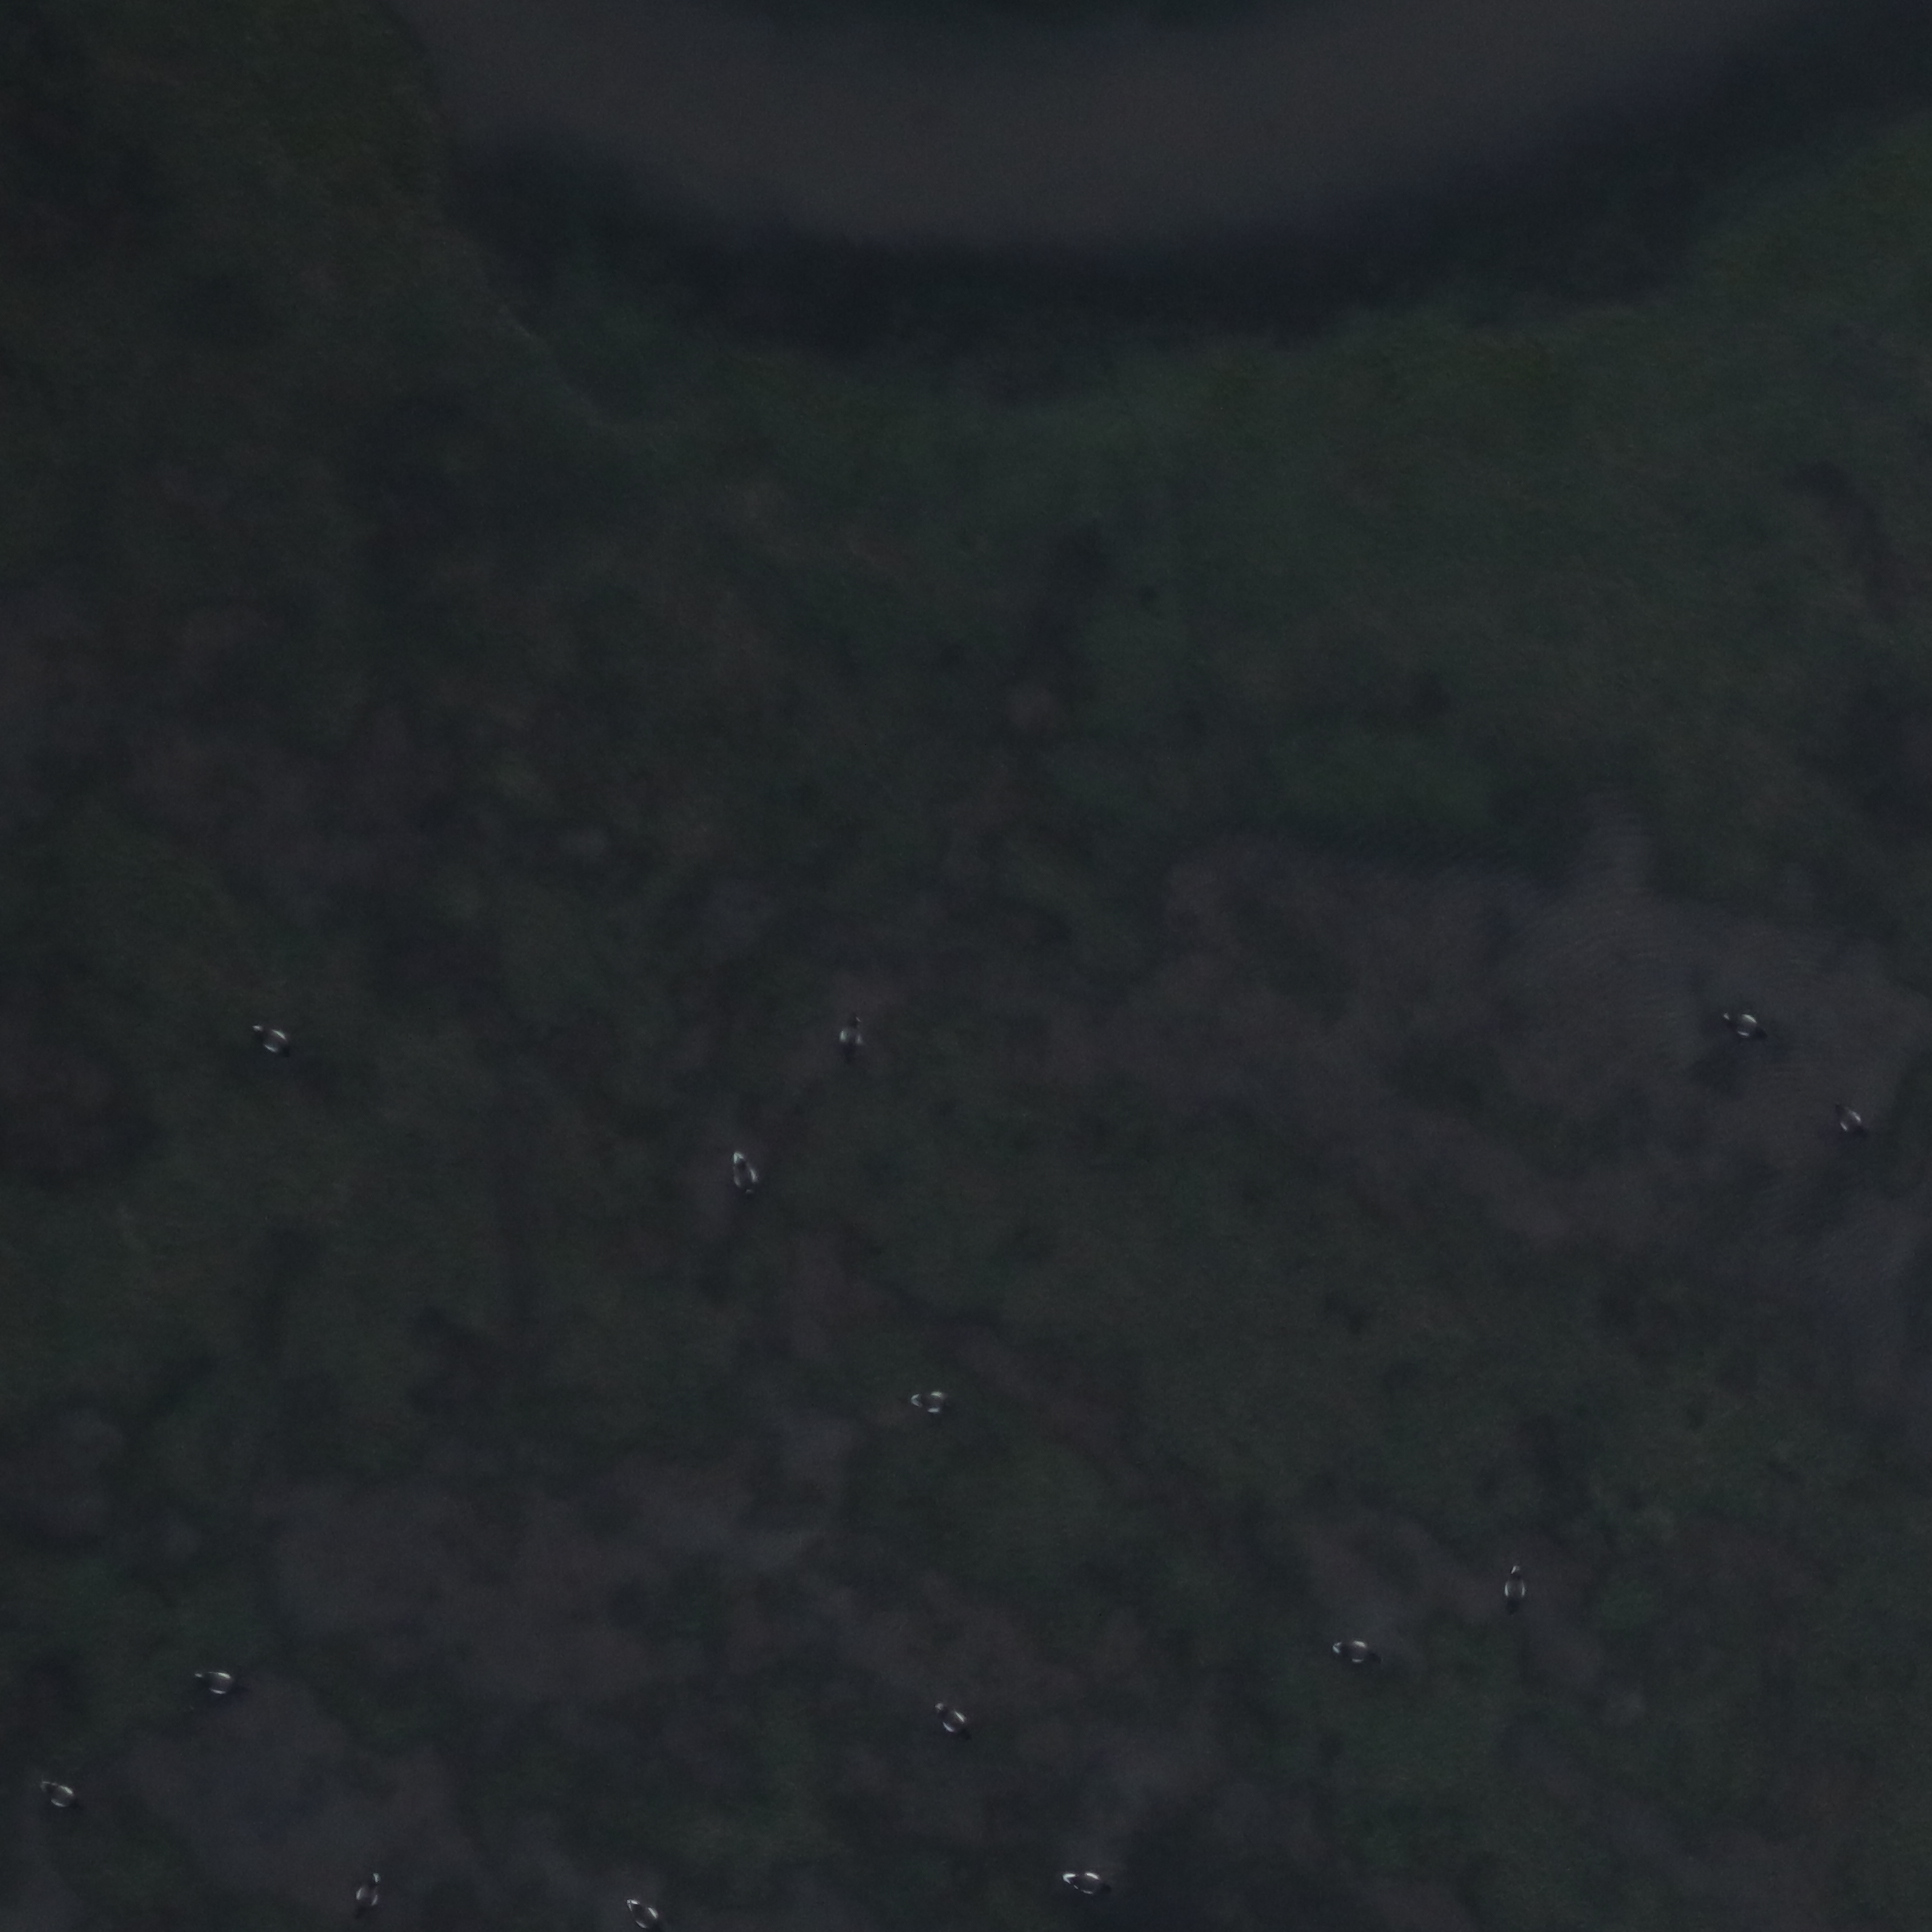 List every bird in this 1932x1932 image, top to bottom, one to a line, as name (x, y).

brant (1743, 1025)
brant (852, 1036)
brant (272, 1041)
brant (1849, 1121)
brant (742, 1171)
brant (930, 1400)
brant (1514, 1585)
brant (1354, 1650)
brant (217, 1682)
brant (951, 1720)
brant (60, 1795)
brant (1083, 1883)
brant (367, 1894)
brant (645, 1913)